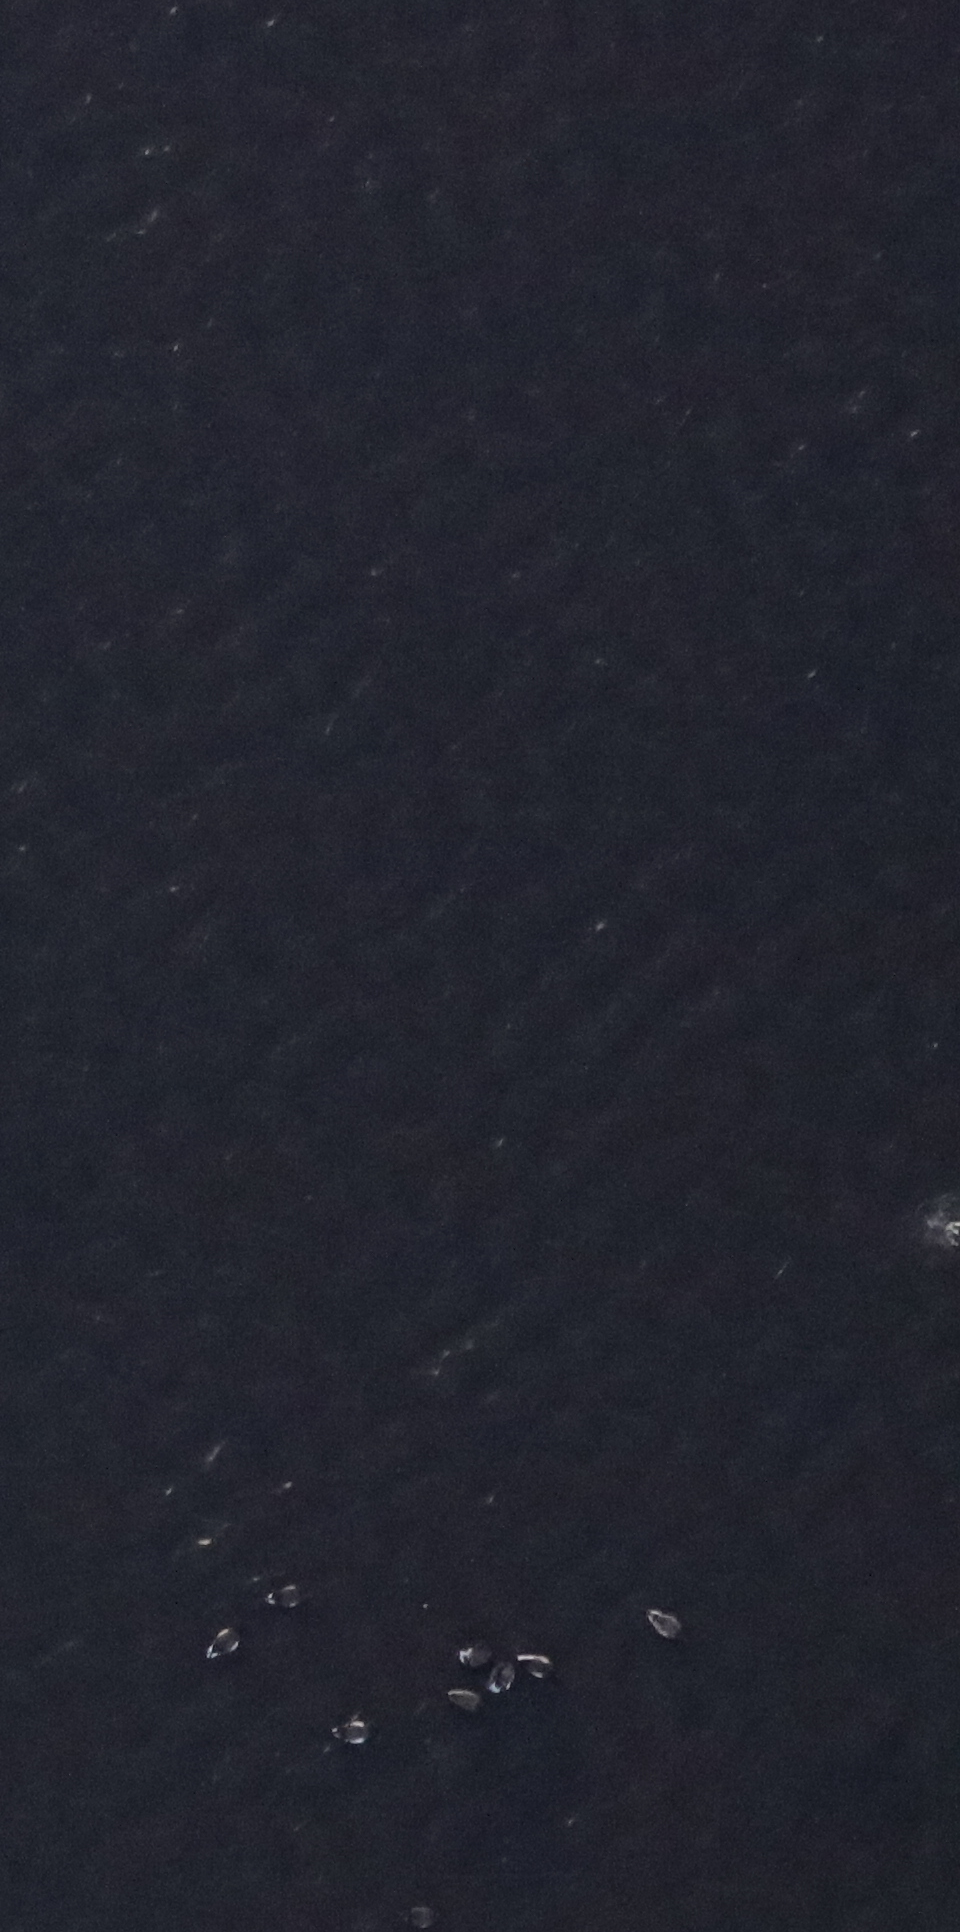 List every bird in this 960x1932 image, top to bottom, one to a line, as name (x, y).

brant (287, 1594)
brant (666, 1625)
brant (225, 1642)
brant (476, 1658)
brant (534, 1664)
brant (502, 1680)
brant (468, 1699)
brant (353, 1732)
brant (422, 1920)